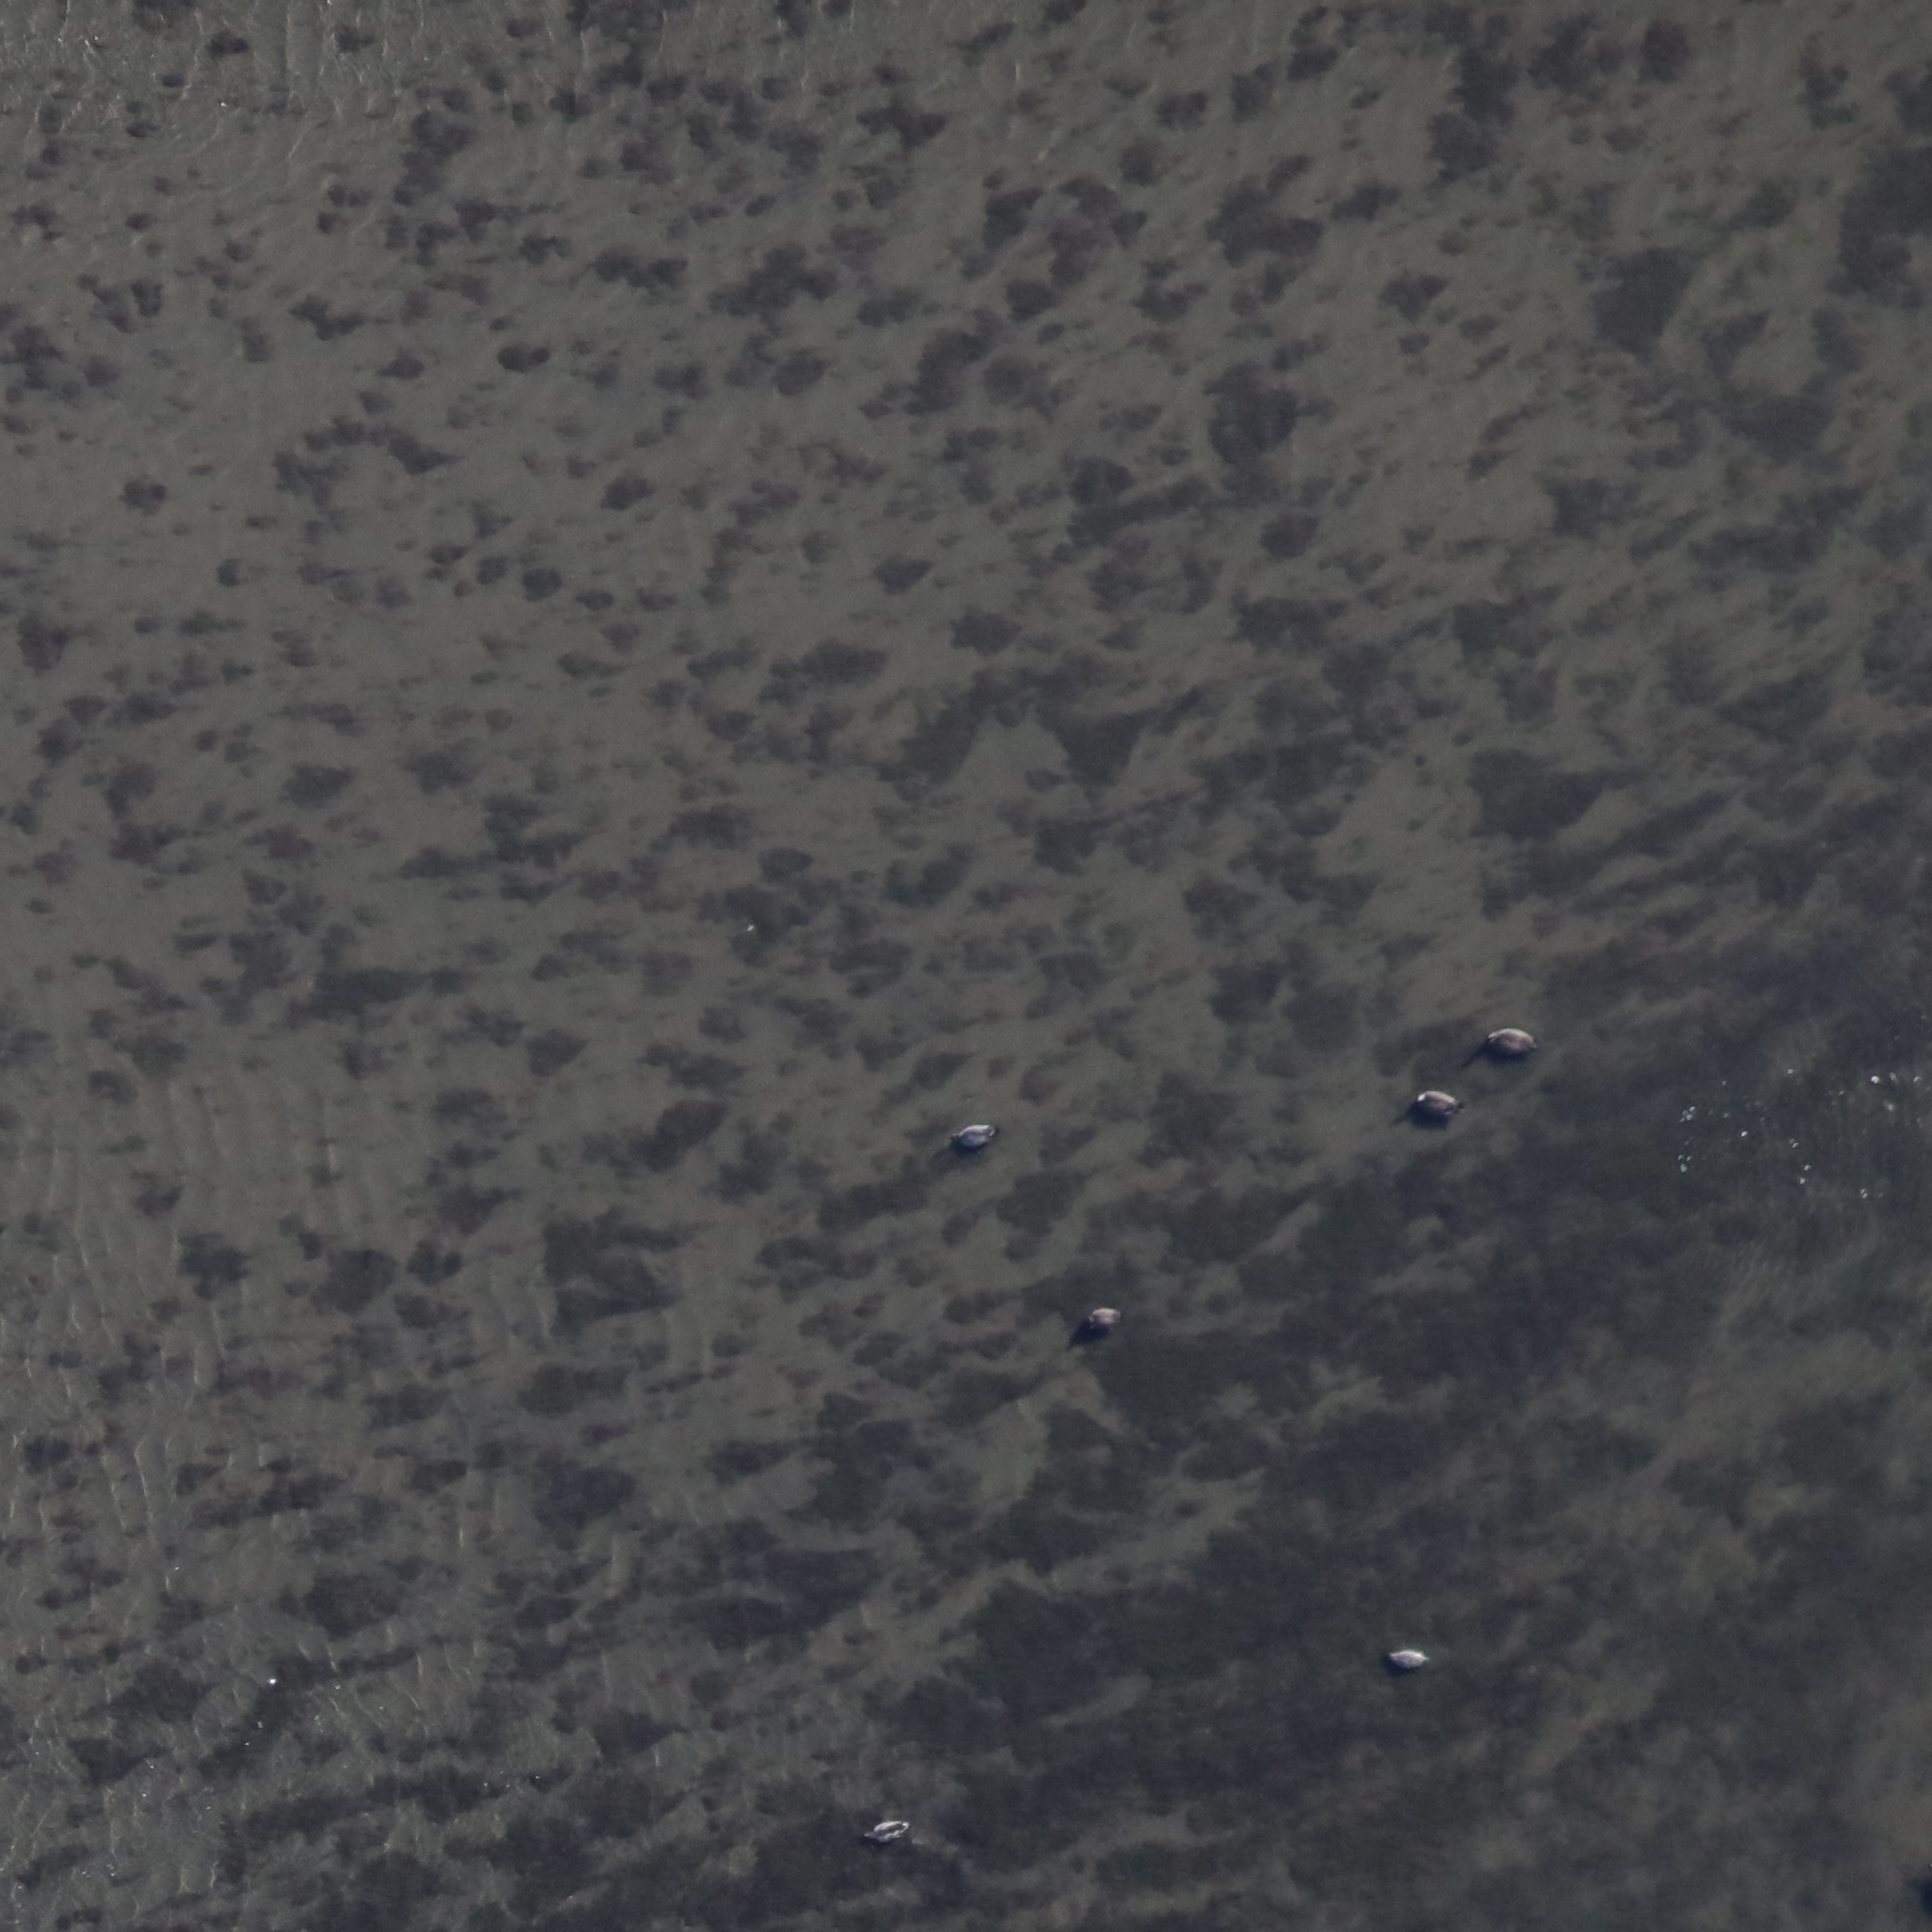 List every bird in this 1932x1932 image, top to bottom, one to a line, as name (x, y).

Canada goose (1511, 1040)
Canada goose (1437, 1102)
Canada goose (979, 1131)
Canada goose (1104, 1317)
Canada goose (1409, 1657)
other bird (887, 1828)